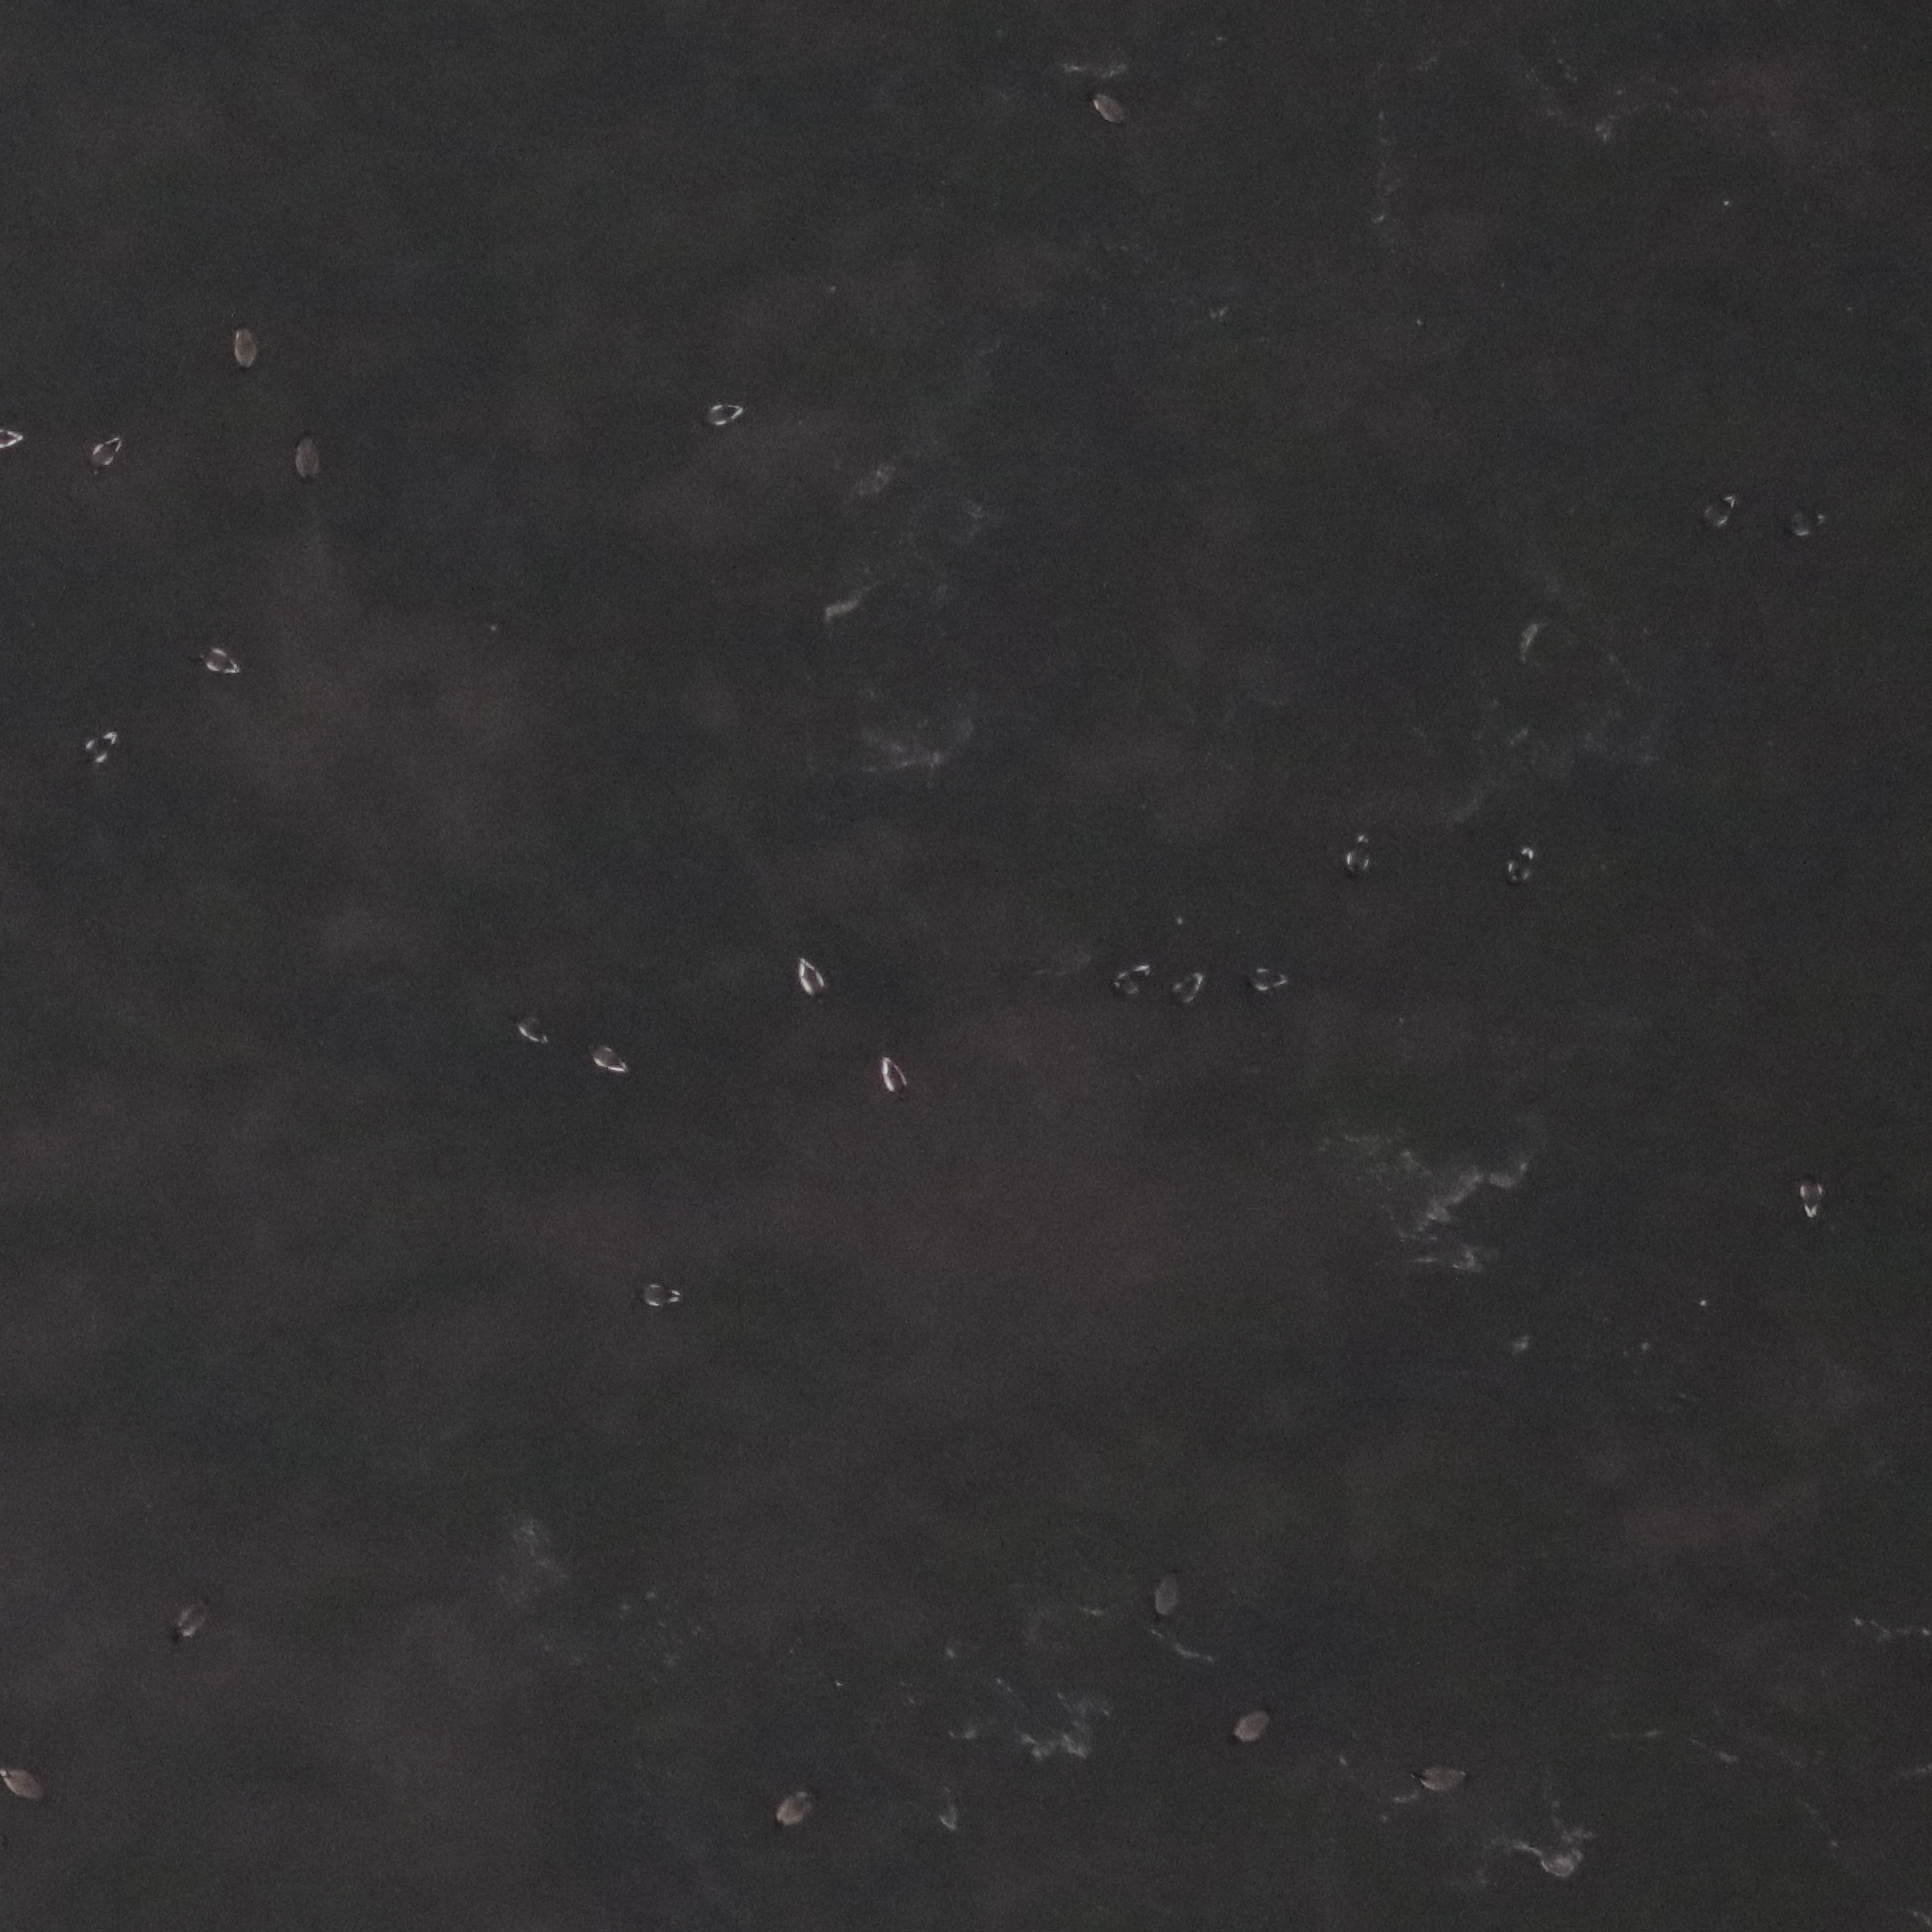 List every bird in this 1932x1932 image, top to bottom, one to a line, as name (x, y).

Canada goose (1109, 106)
Canada goose (246, 347)
brant (722, 415)
brant (1, 440)
brant (104, 454)
Canada goose (306, 458)
brant (1719, 510)
brant (1801, 523)
brant (219, 662)
brant (99, 748)
brant (1360, 857)
brant (1520, 867)
brant (811, 978)
brant (1131, 979)
brant (1265, 980)
brant (1186, 986)
brant (531, 1026)
brant (609, 1058)
brant (894, 1075)
brant (1810, 1196)
brant (659, 1295)
Canada goose (1167, 1597)
Canada goose (192, 1619)
Canada goose (1252, 1724)
Canada goose (1440, 1773)
Canada goose (20, 1782)
Canada goose (793, 1807)